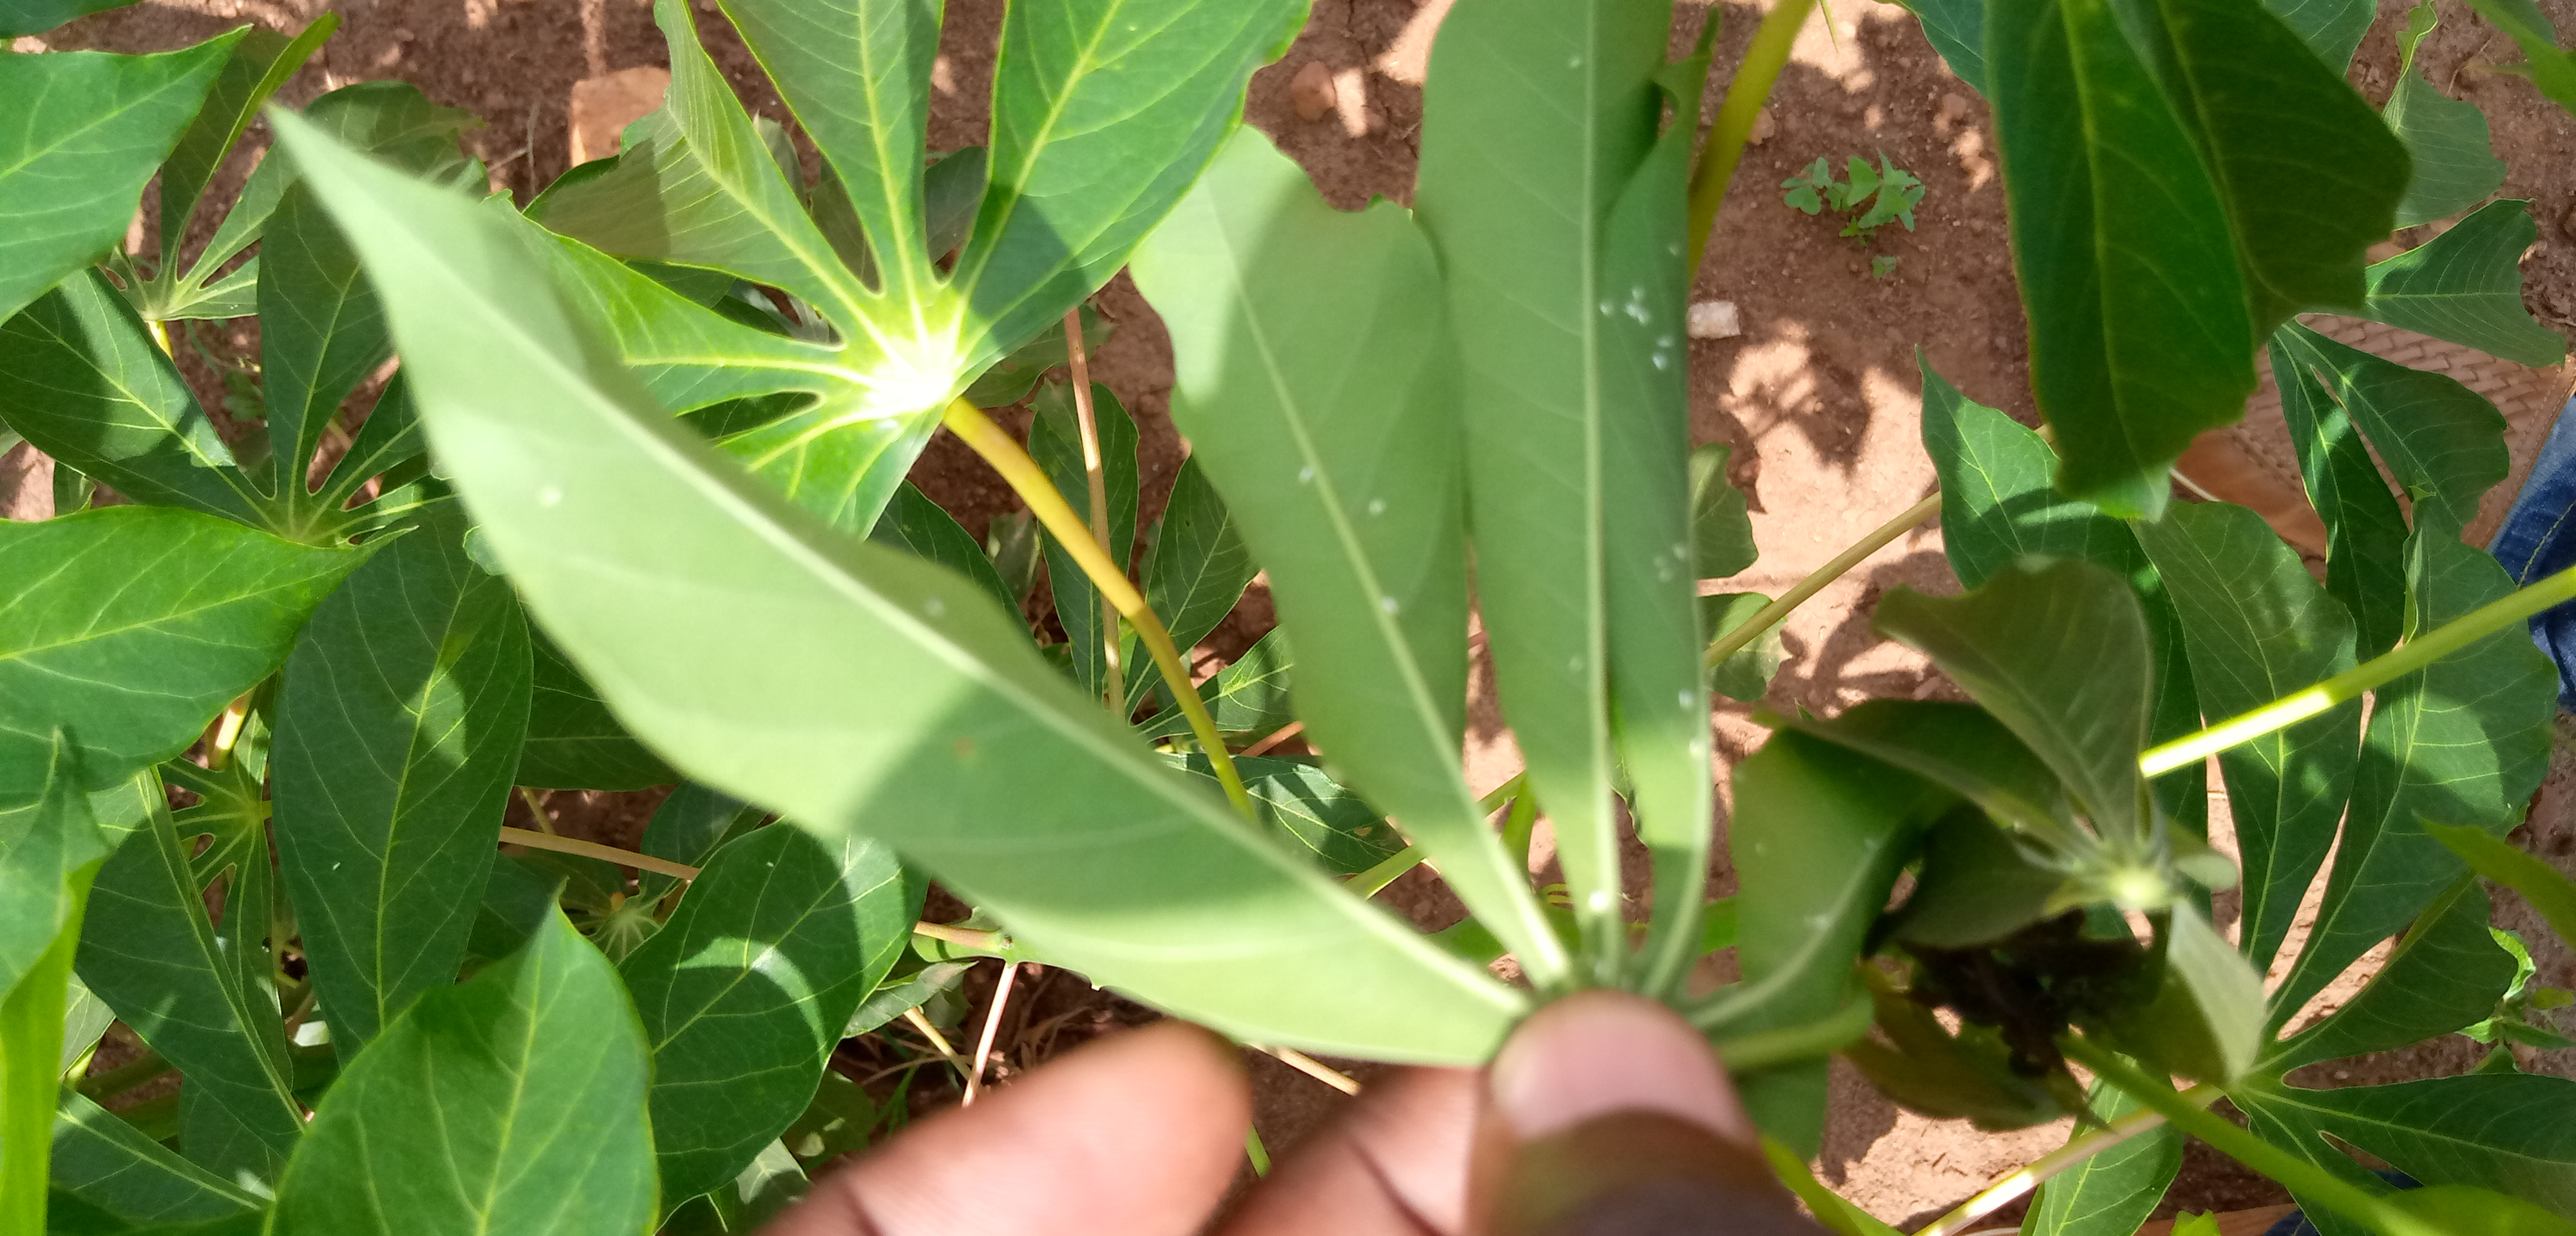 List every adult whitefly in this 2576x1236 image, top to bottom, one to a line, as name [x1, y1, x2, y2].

whitefly [764, 858, 778, 870]
whitefly [330, 861, 345, 873]